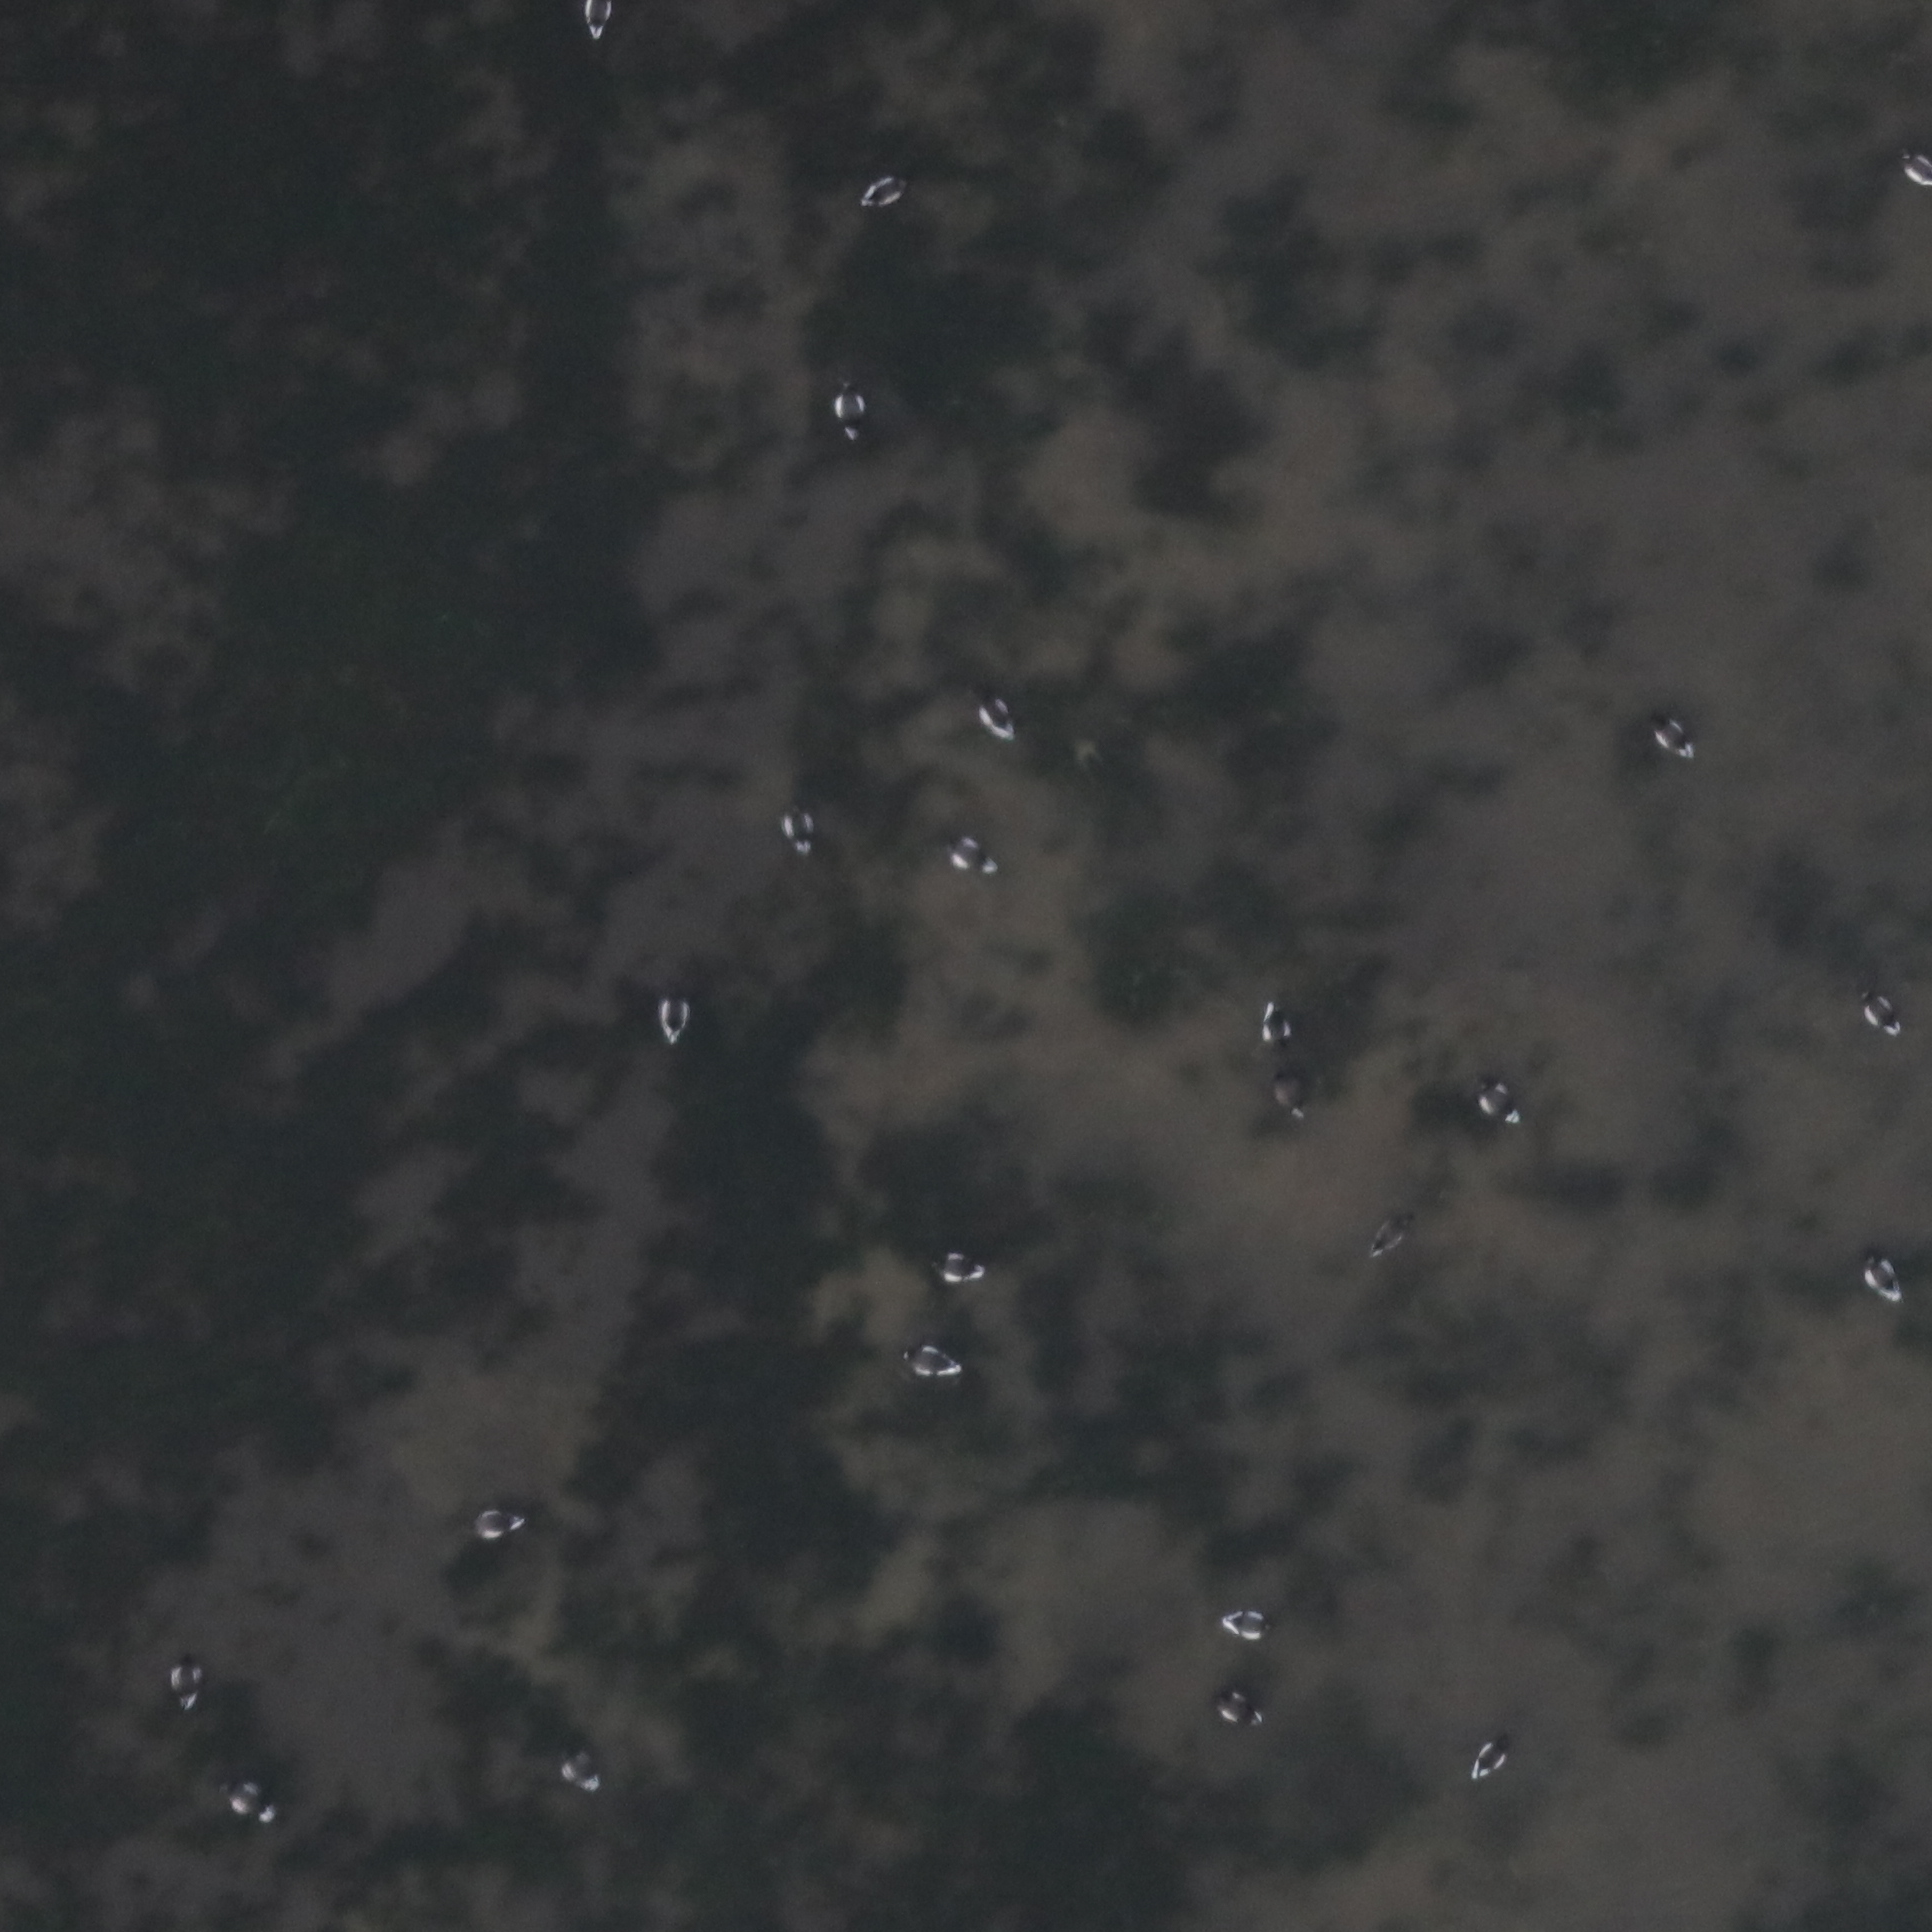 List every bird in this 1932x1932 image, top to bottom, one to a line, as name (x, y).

brant (601, 13)
brant (1914, 164)
brant (885, 192)
brant (850, 409)
brant (996, 716)
brant (1670, 737)
brant (799, 830)
brant (968, 855)
brant (1881, 1012)
brant (674, 1015)
brant (1274, 1025)
brant (1294, 1092)
brant (1497, 1101)
brant (1390, 1232)
brant (957, 1267)
brant (1883, 1276)
brant (930, 1362)
brant (494, 1523)
brant (1246, 1625)
brant (185, 1682)
brant (1237, 1709)
brant (1490, 1757)
brant (580, 1771)
brant (250, 1800)